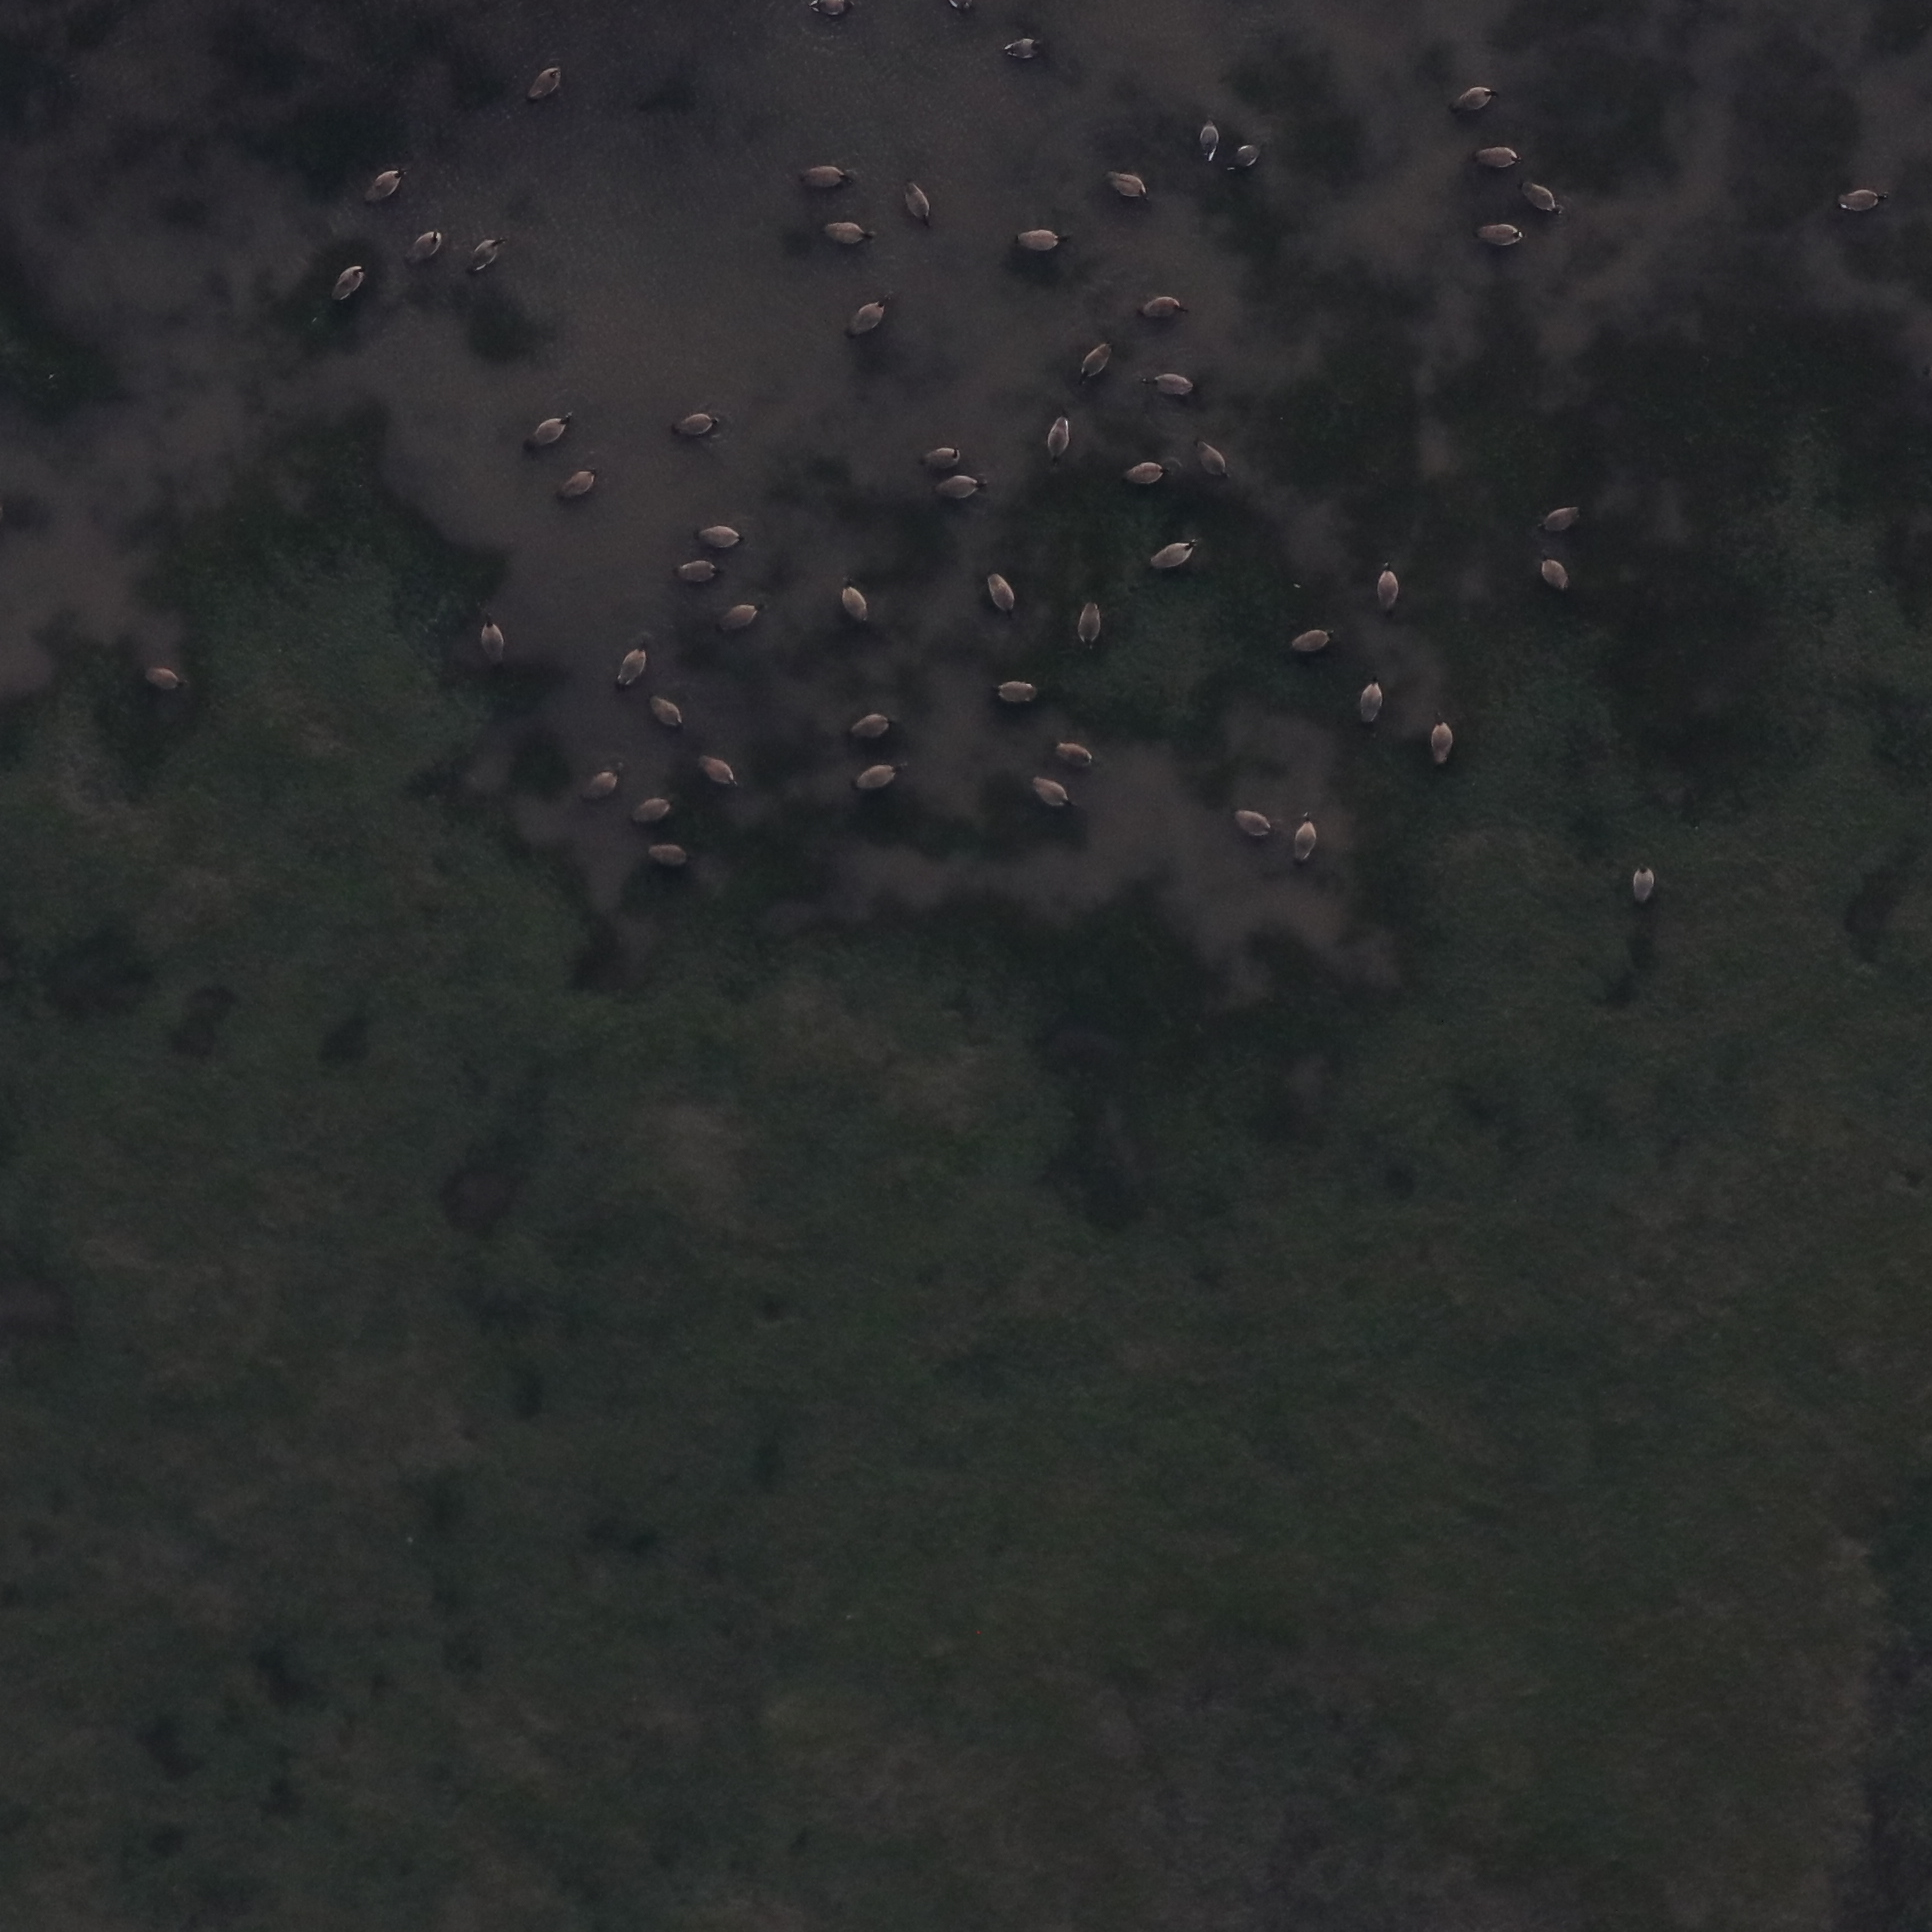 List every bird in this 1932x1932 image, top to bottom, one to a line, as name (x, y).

brant (832, 5)
brant (1022, 48)
Canada goose (545, 84)
Canada goose (1473, 100)
brant (1212, 140)
brant (1244, 155)
Canada goose (1496, 157)
Canada goose (825, 175)
Canada goose (385, 185)
Canada goose (1127, 185)
Canada goose (1539, 198)
Canada goose (1861, 201)
Canada goose (916, 203)
Canada goose (846, 231)
Canada goose (1497, 234)
Canada goose (1039, 240)
Canada goose (425, 247)
Canada goose (487, 254)
Canada goose (349, 283)
Canada goose (1161, 309)
Canada goose (867, 318)
Canada goose (1096, 362)
Canada goose (1170, 385)
Canada goose (699, 420)
Canada goose (548, 435)
Canada goose (1058, 437)
Canada goose (947, 456)
Canada goose (1211, 461)
Canada goose (1145, 474)
Canada goose (580, 483)
Canada goose (959, 489)
Canada goose (1561, 520)
Canada goose (719, 536)
Canada goose (1171, 556)
Canada goose (698, 573)
Canada goose (1555, 573)
Canada goose (1386, 589)
Canada goose (999, 593)
Canada goose (855, 604)
Canada goose (739, 616)
Canada goose (1089, 624)
Canada goose (493, 642)
Canada goose (1310, 642)
Canada goose (633, 665)
Canada goose (165, 679)
Canada goose (1016, 693)
Canada goose (1372, 701)
Canada goose (666, 711)
Canada goose (870, 727)
Canada goose (1442, 741)
Canada goose (1073, 752)
Canada goose (717, 769)
Canada goose (877, 778)
Canada goose (602, 782)
Canada goose (1048, 791)
Canada goose (652, 808)
Canada goose (1252, 824)
Canada goose (1304, 842)
Canada goose (668, 856)
Canada goose (1642, 884)